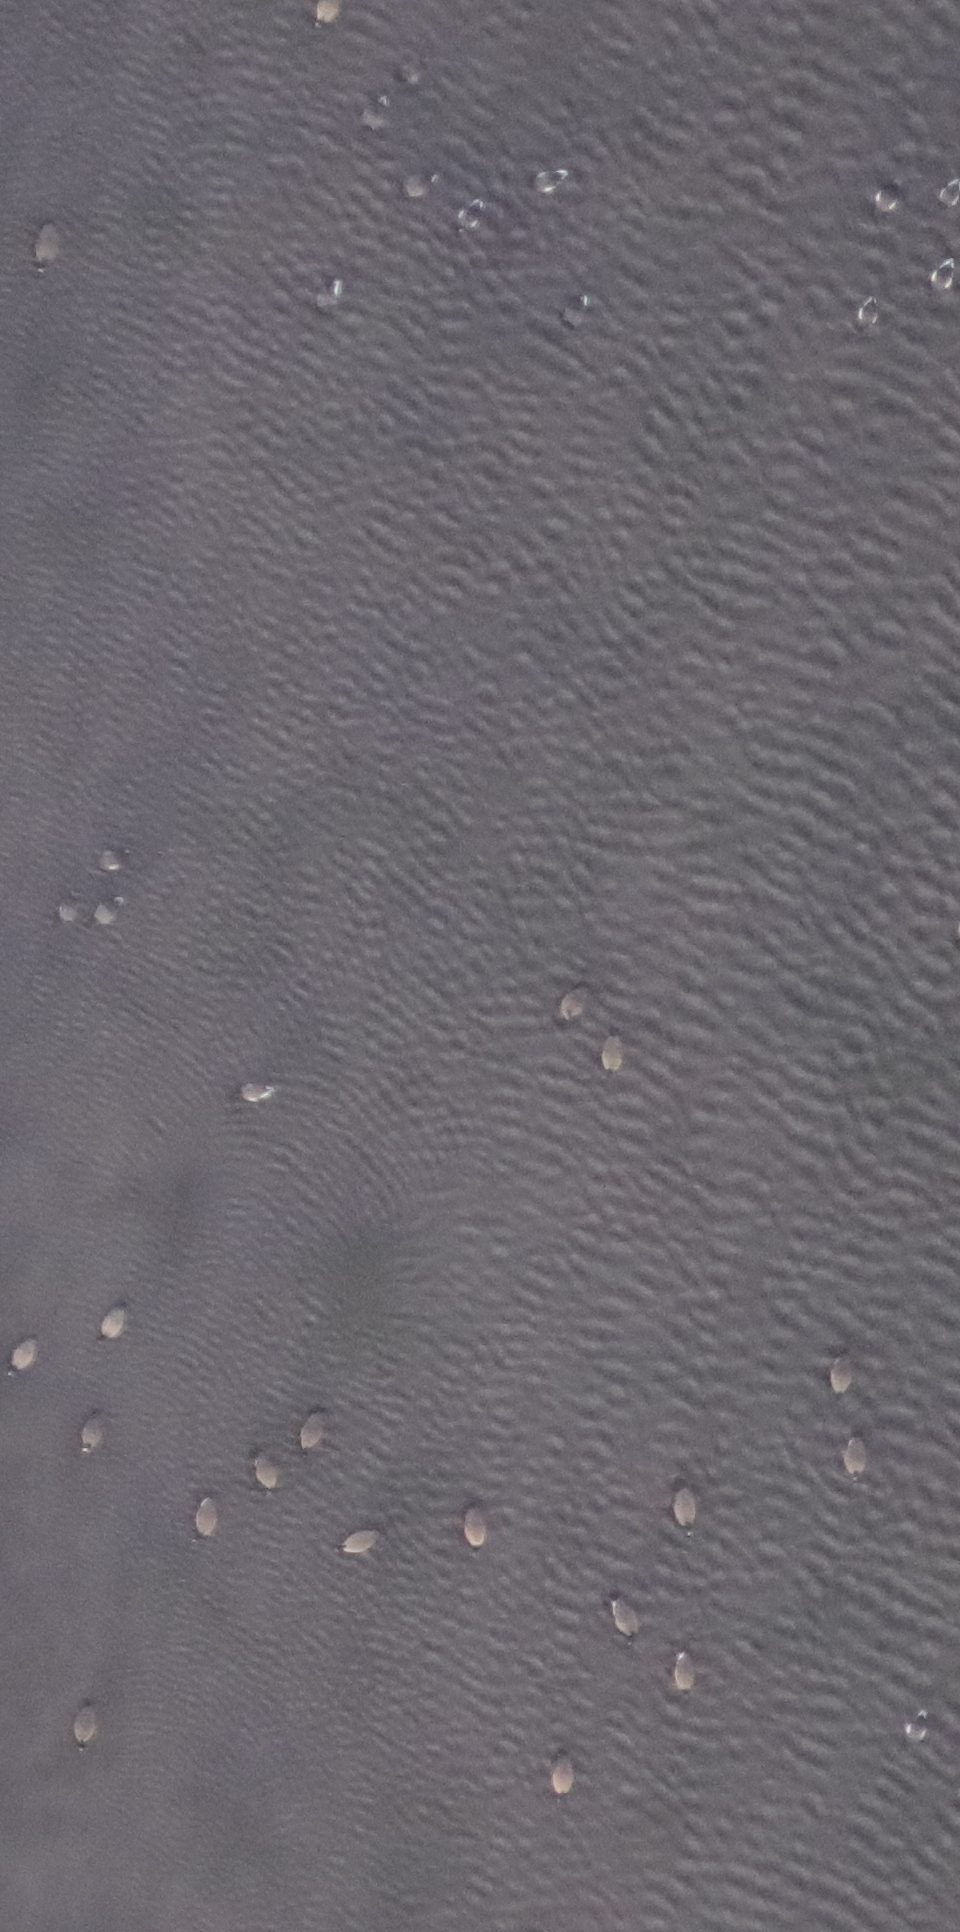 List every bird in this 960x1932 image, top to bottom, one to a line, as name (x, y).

Canada goose (326, 10)
brant (379, 120)
brant (410, 184)
brant (548, 189)
brant (886, 190)
brant (949, 194)
brant (475, 212)
Canada goose (40, 242)
brant (946, 277)
brant (330, 299)
brant (575, 316)
brant (861, 318)
brant (115, 858)
brant (71, 907)
brant (112, 907)
Canada goose (576, 995)
Canada goose (613, 1051)
brant (255, 1093)
Canada goose (110, 1326)
Canada goose (24, 1355)
Canada goose (845, 1376)
Canada goose (318, 1436)
Canada goose (93, 1439)
Canada goose (862, 1463)
Canada goose (262, 1472)
Canada goose (685, 1517)
Canada goose (207, 1519)
Canada goose (474, 1530)
Canada goose (359, 1541)
Canada goose (618, 1619)
Canada goose (685, 1670)
Canada goose (88, 1727)
brant (918, 1735)
Canada goose (564, 1780)